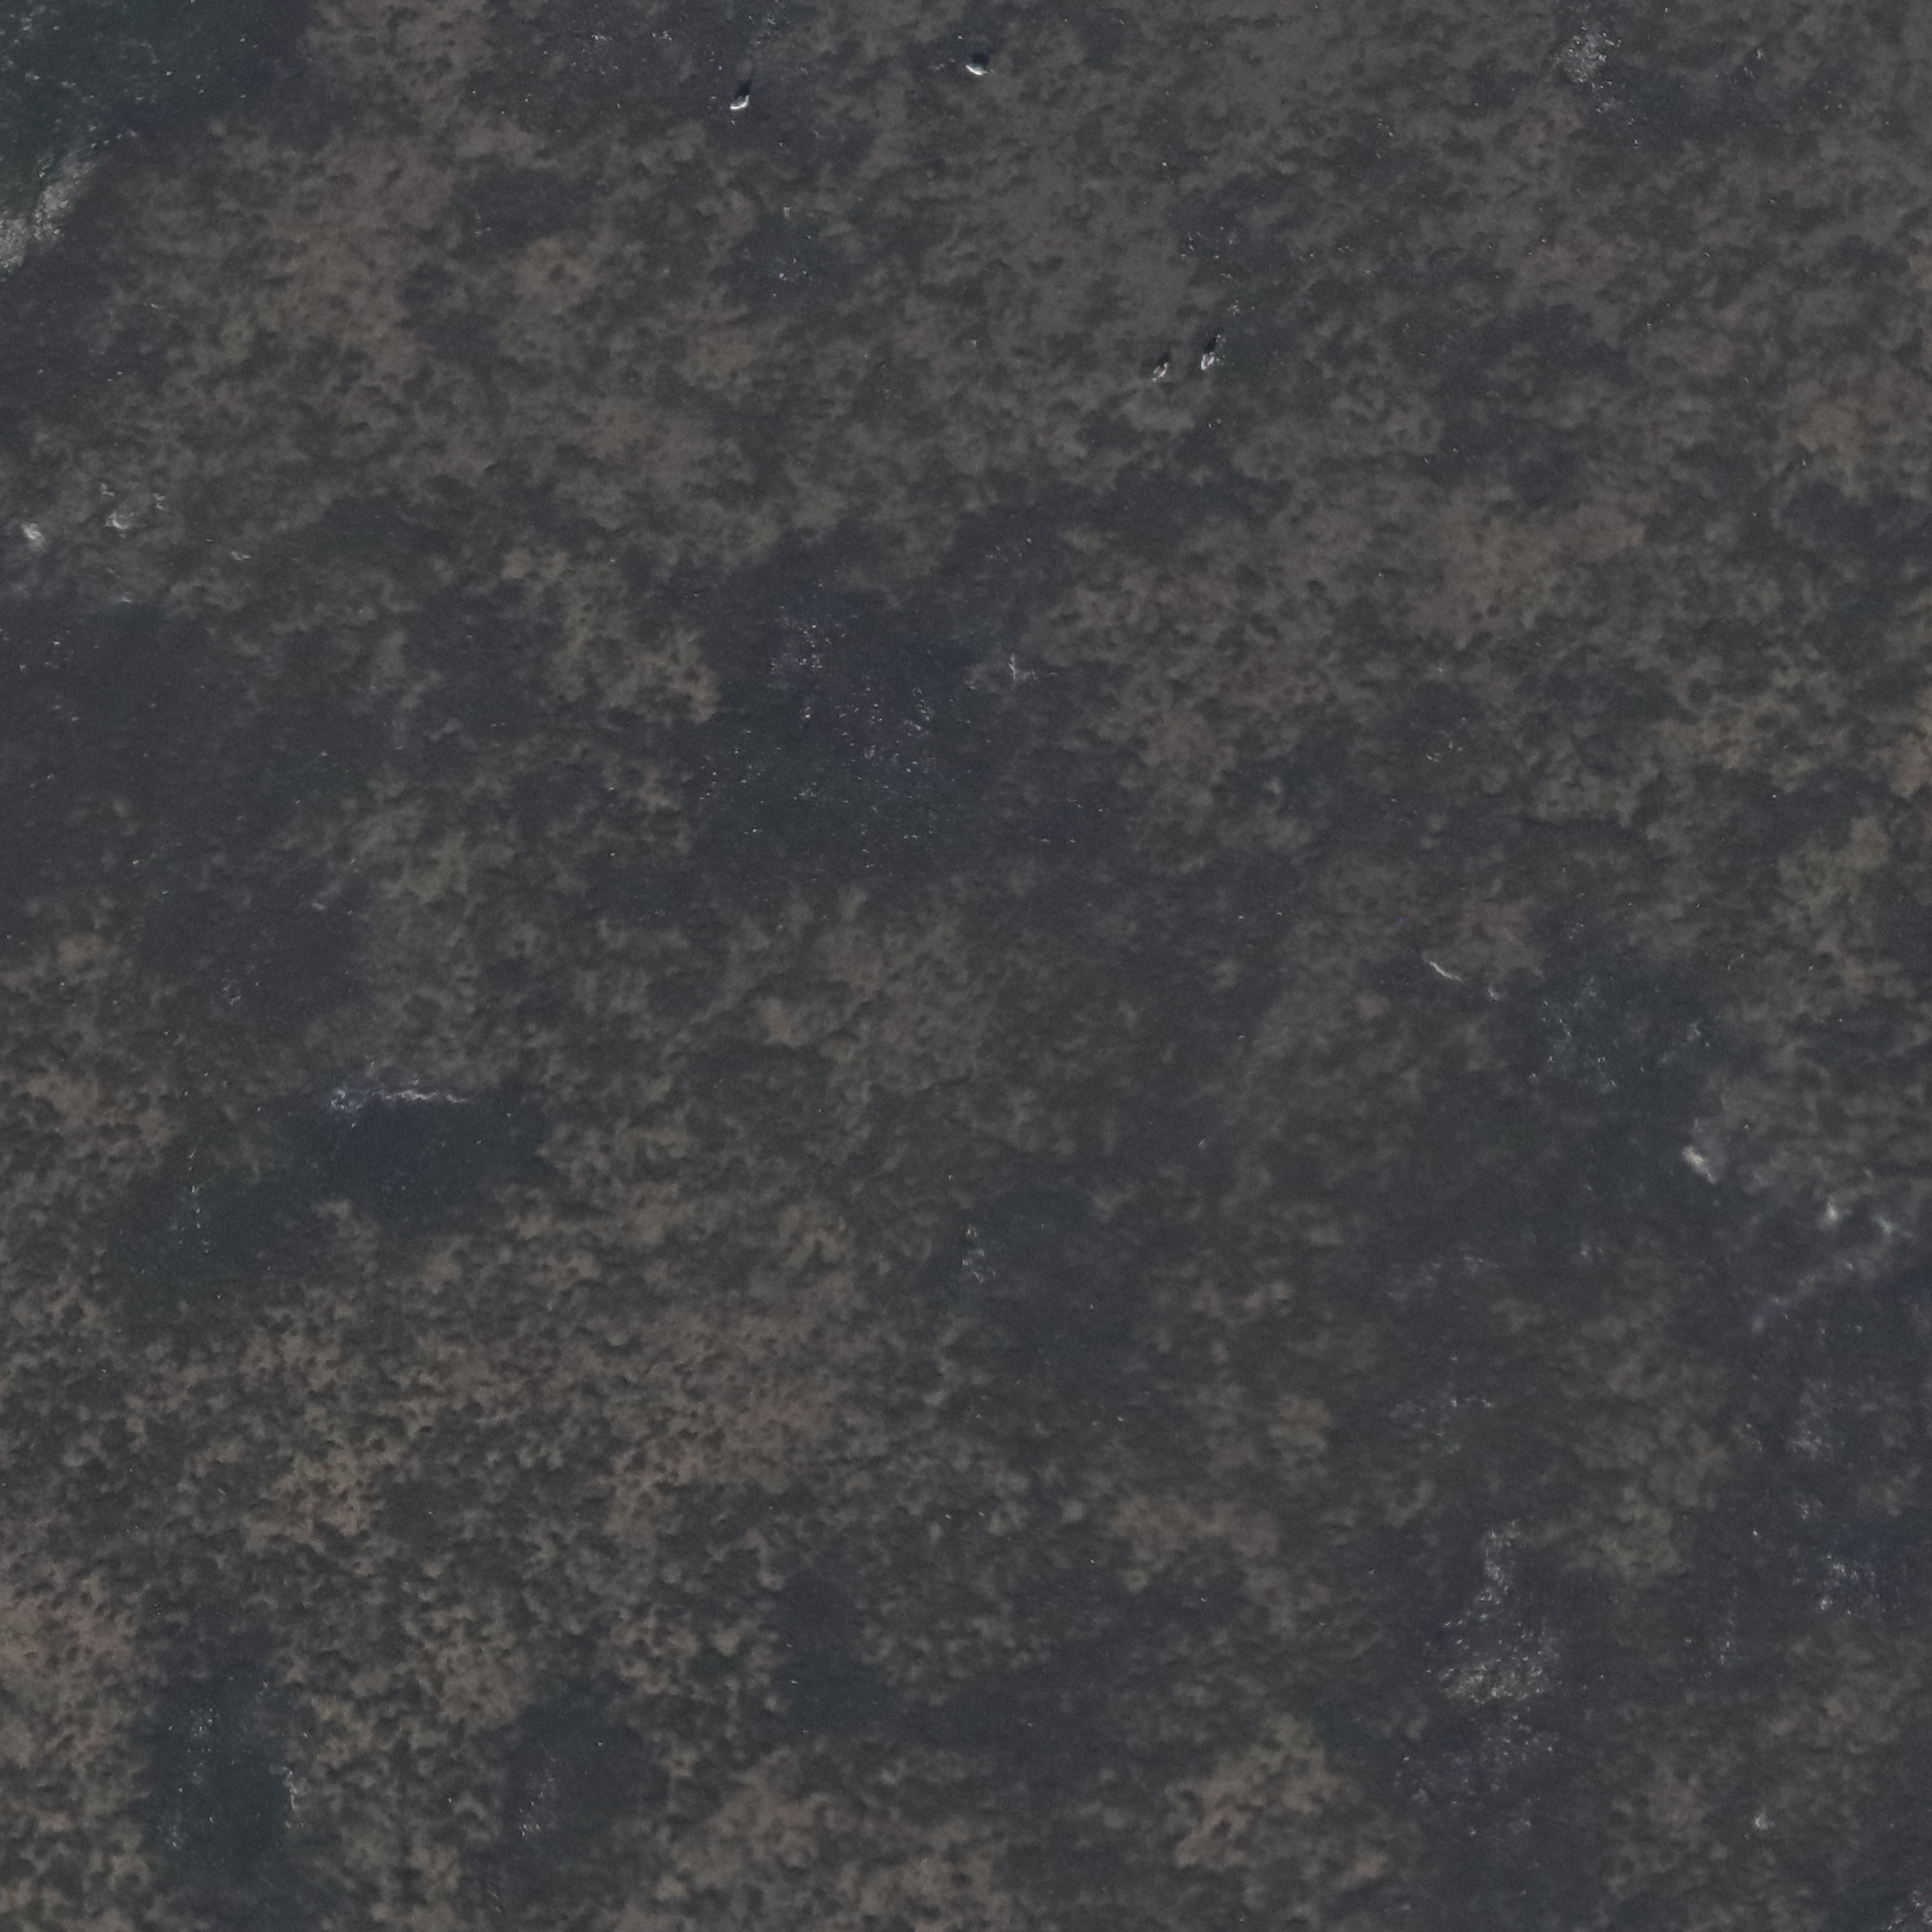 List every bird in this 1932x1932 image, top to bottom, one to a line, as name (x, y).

brant (977, 68)
brant (740, 102)
brant (1208, 360)
brant (1159, 372)